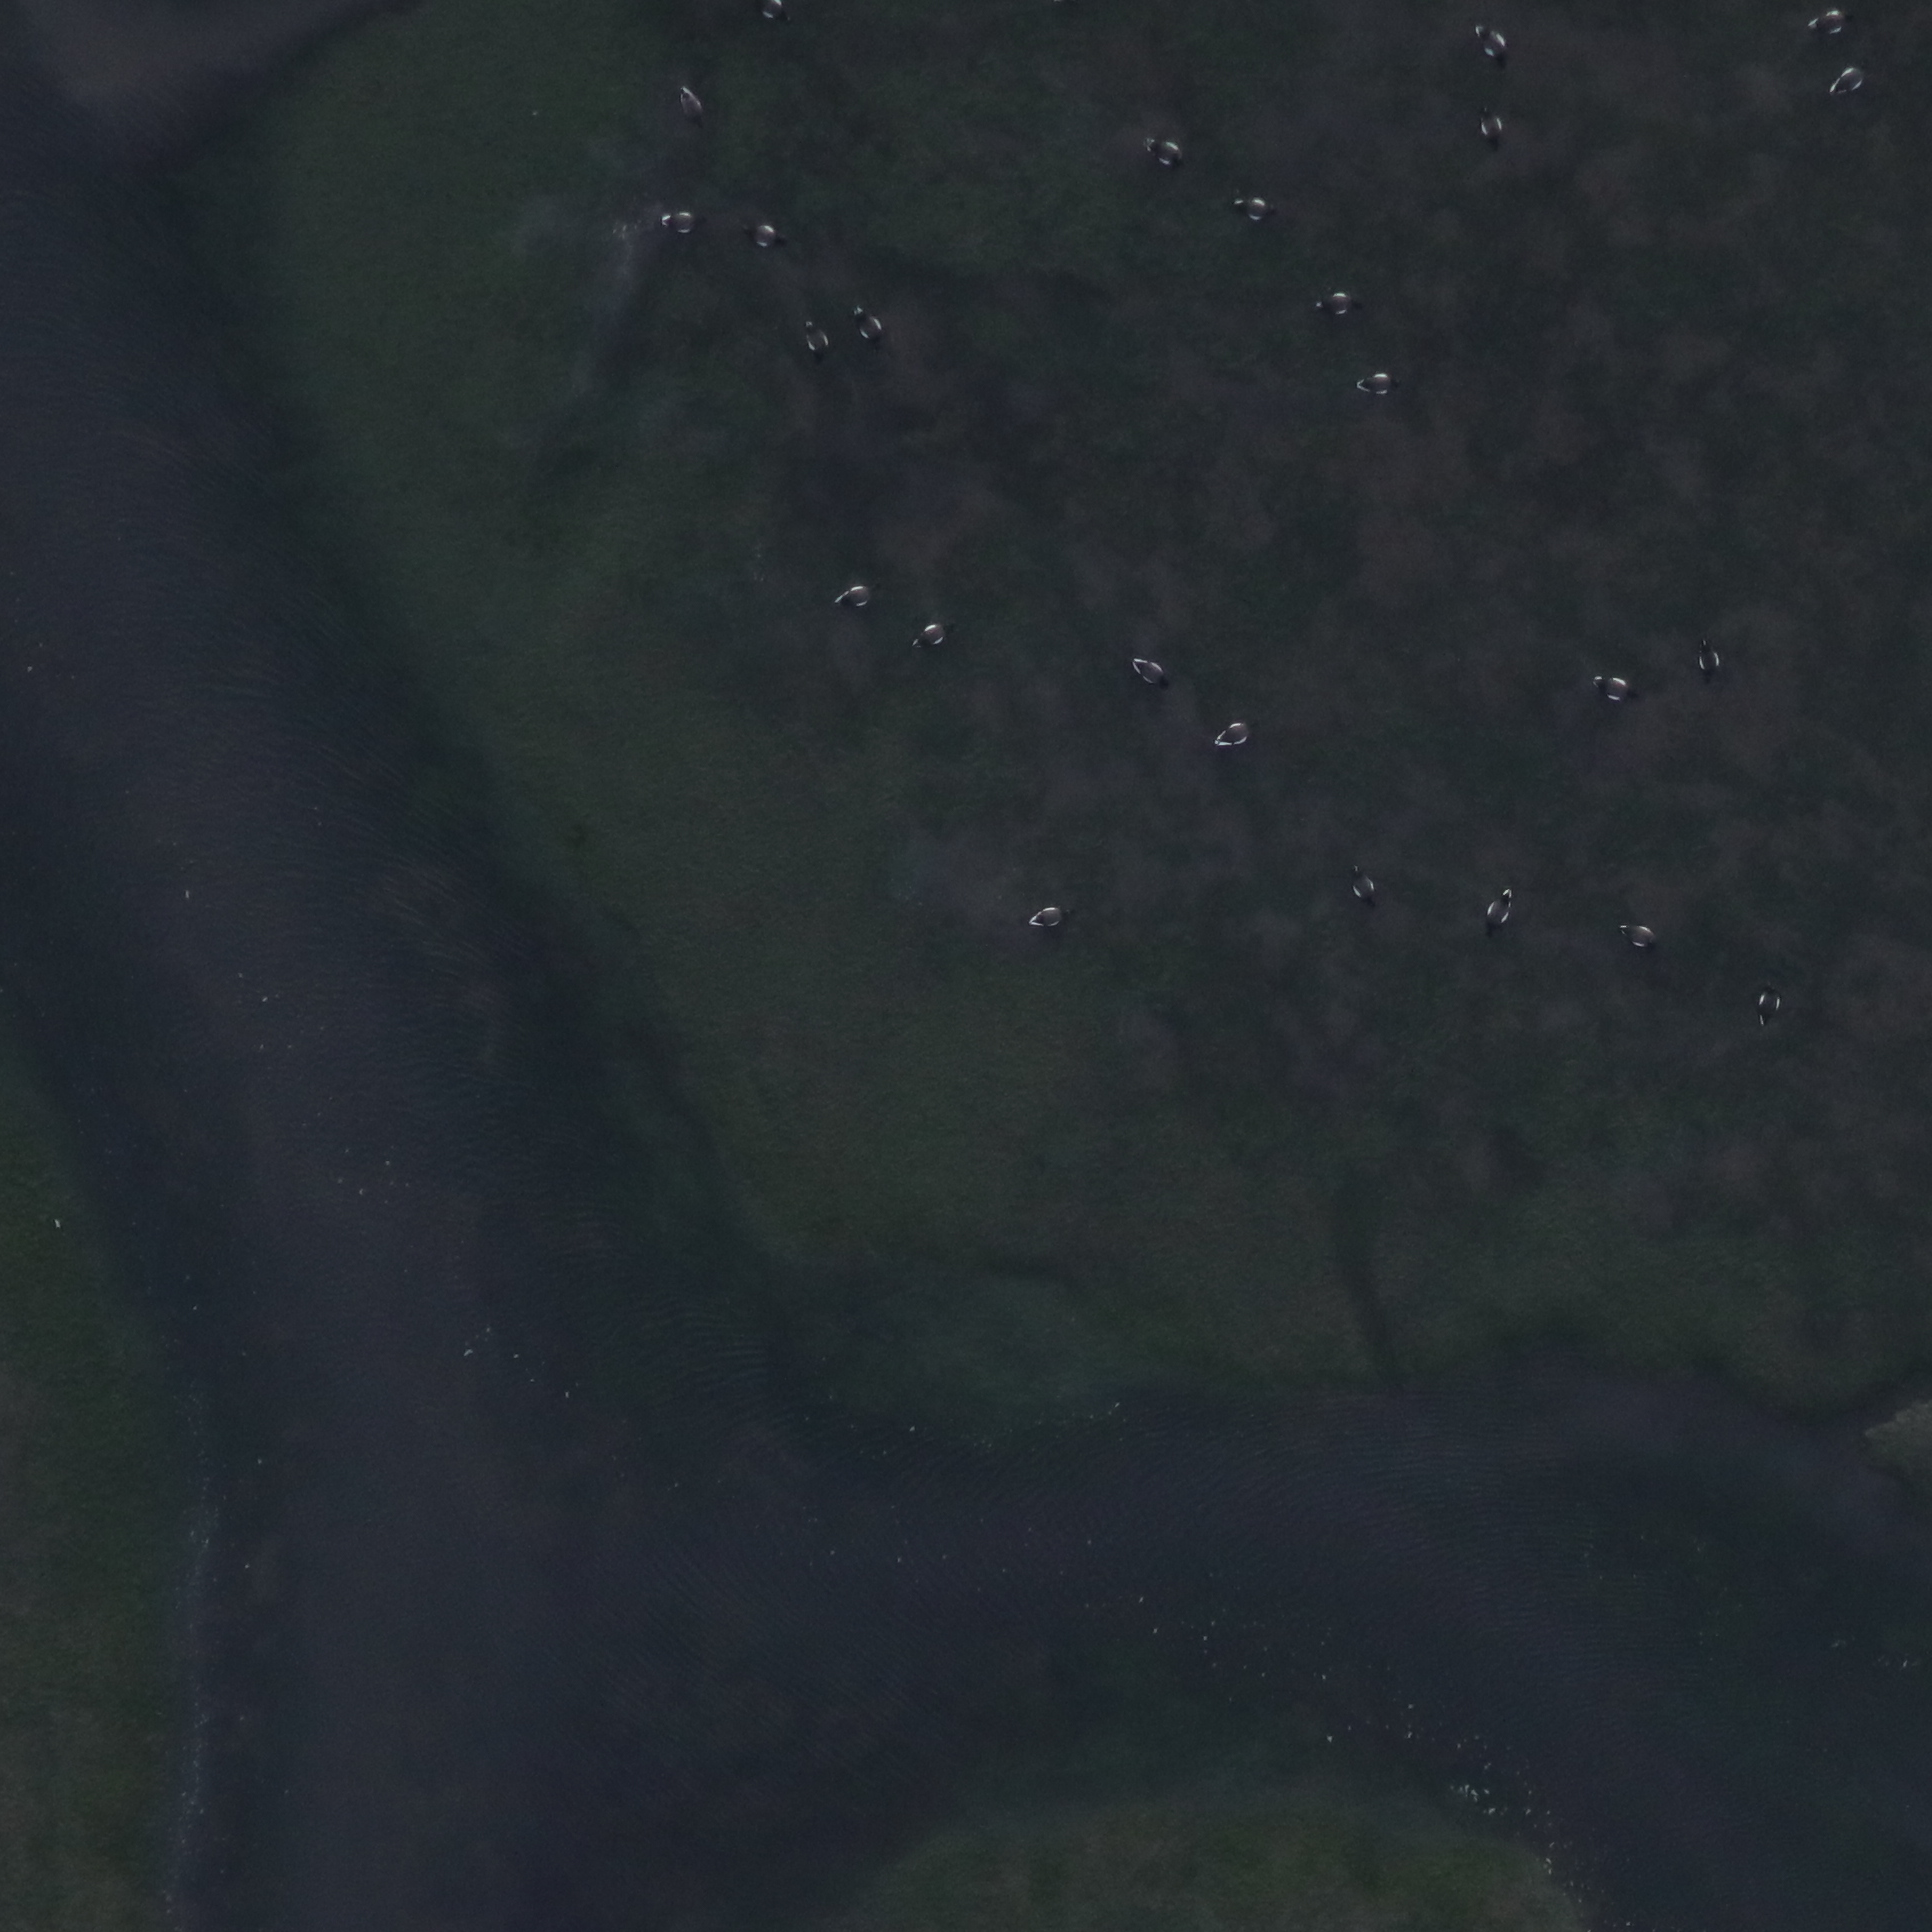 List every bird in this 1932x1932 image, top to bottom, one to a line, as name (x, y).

brant (772, 9)
brant (1828, 22)
brant (1492, 44)
brant (1847, 81)
brant (690, 106)
brant (1490, 126)
brant (1165, 153)
brant (1253, 209)
brant (678, 222)
brant (763, 235)
brant (1337, 305)
brant (866, 325)
brant (816, 339)
brant (1376, 384)
brant (854, 596)
brant (930, 637)
brant (1710, 660)
brant (1149, 672)
brant (1614, 689)
brant (1232, 735)
brant (1365, 888)
brant (1497, 910)
brant (1048, 919)
brant (1637, 936)
brant (1769, 1004)